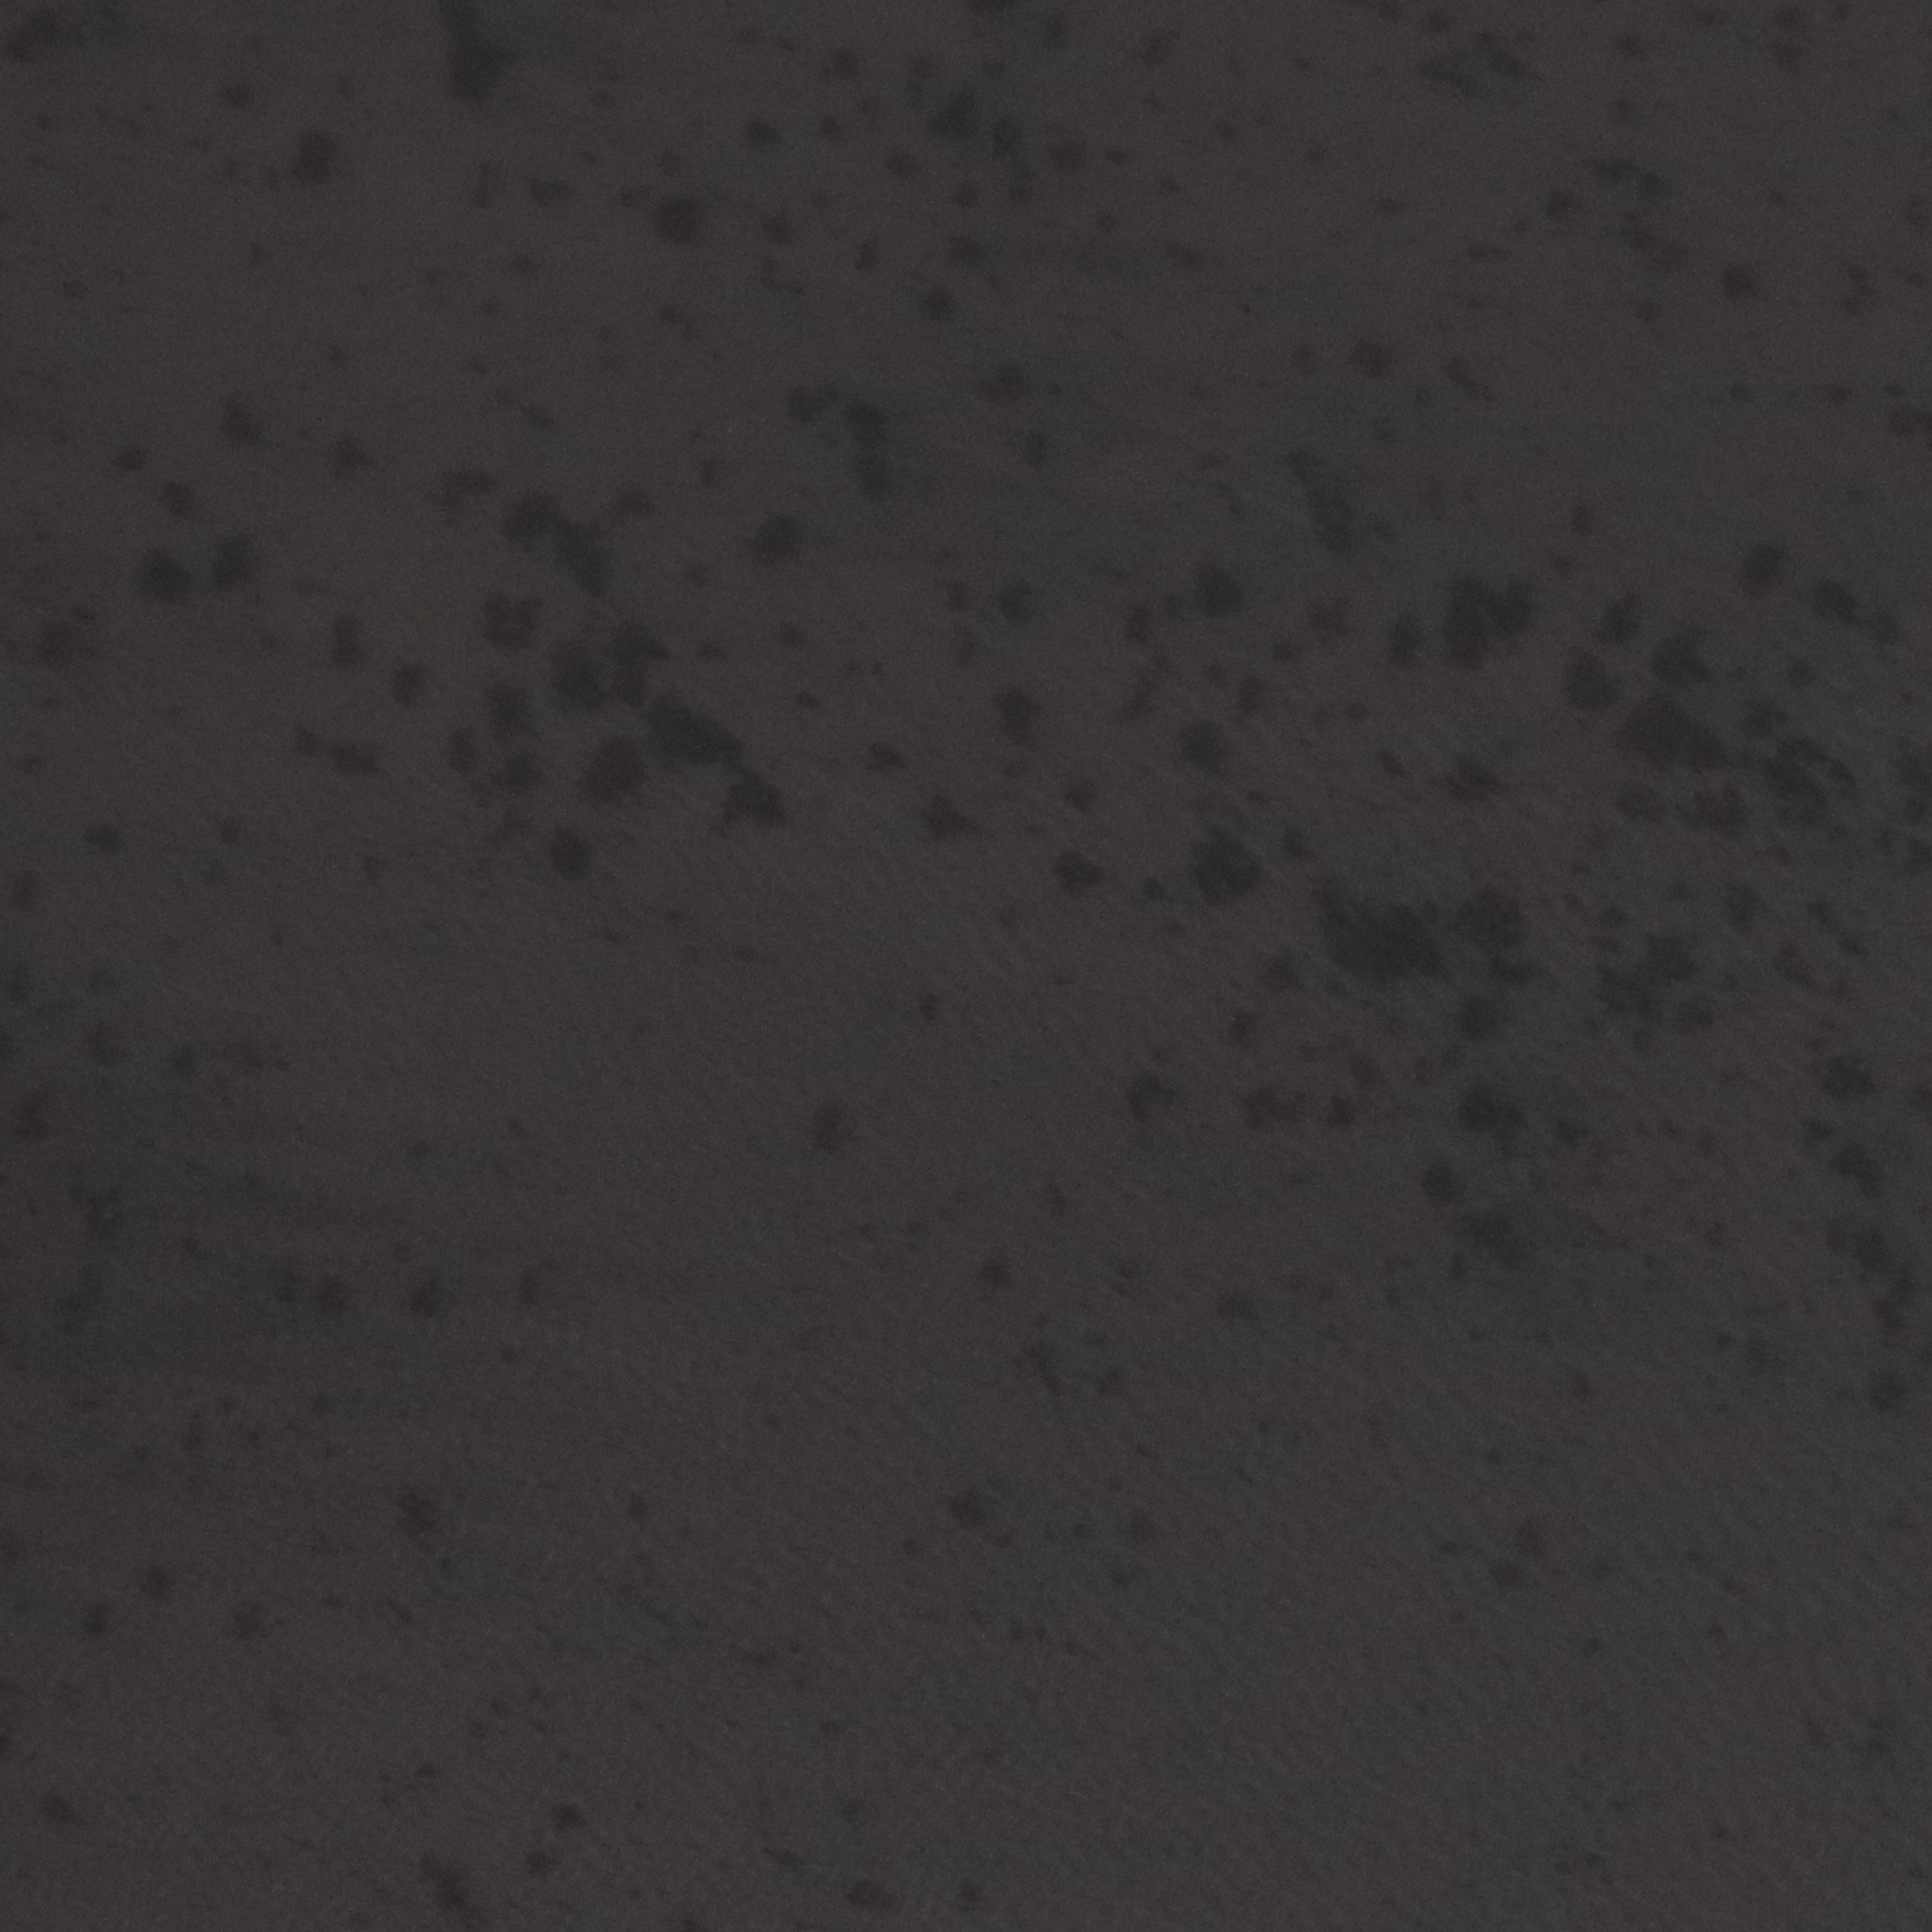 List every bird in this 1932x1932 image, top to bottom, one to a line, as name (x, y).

None